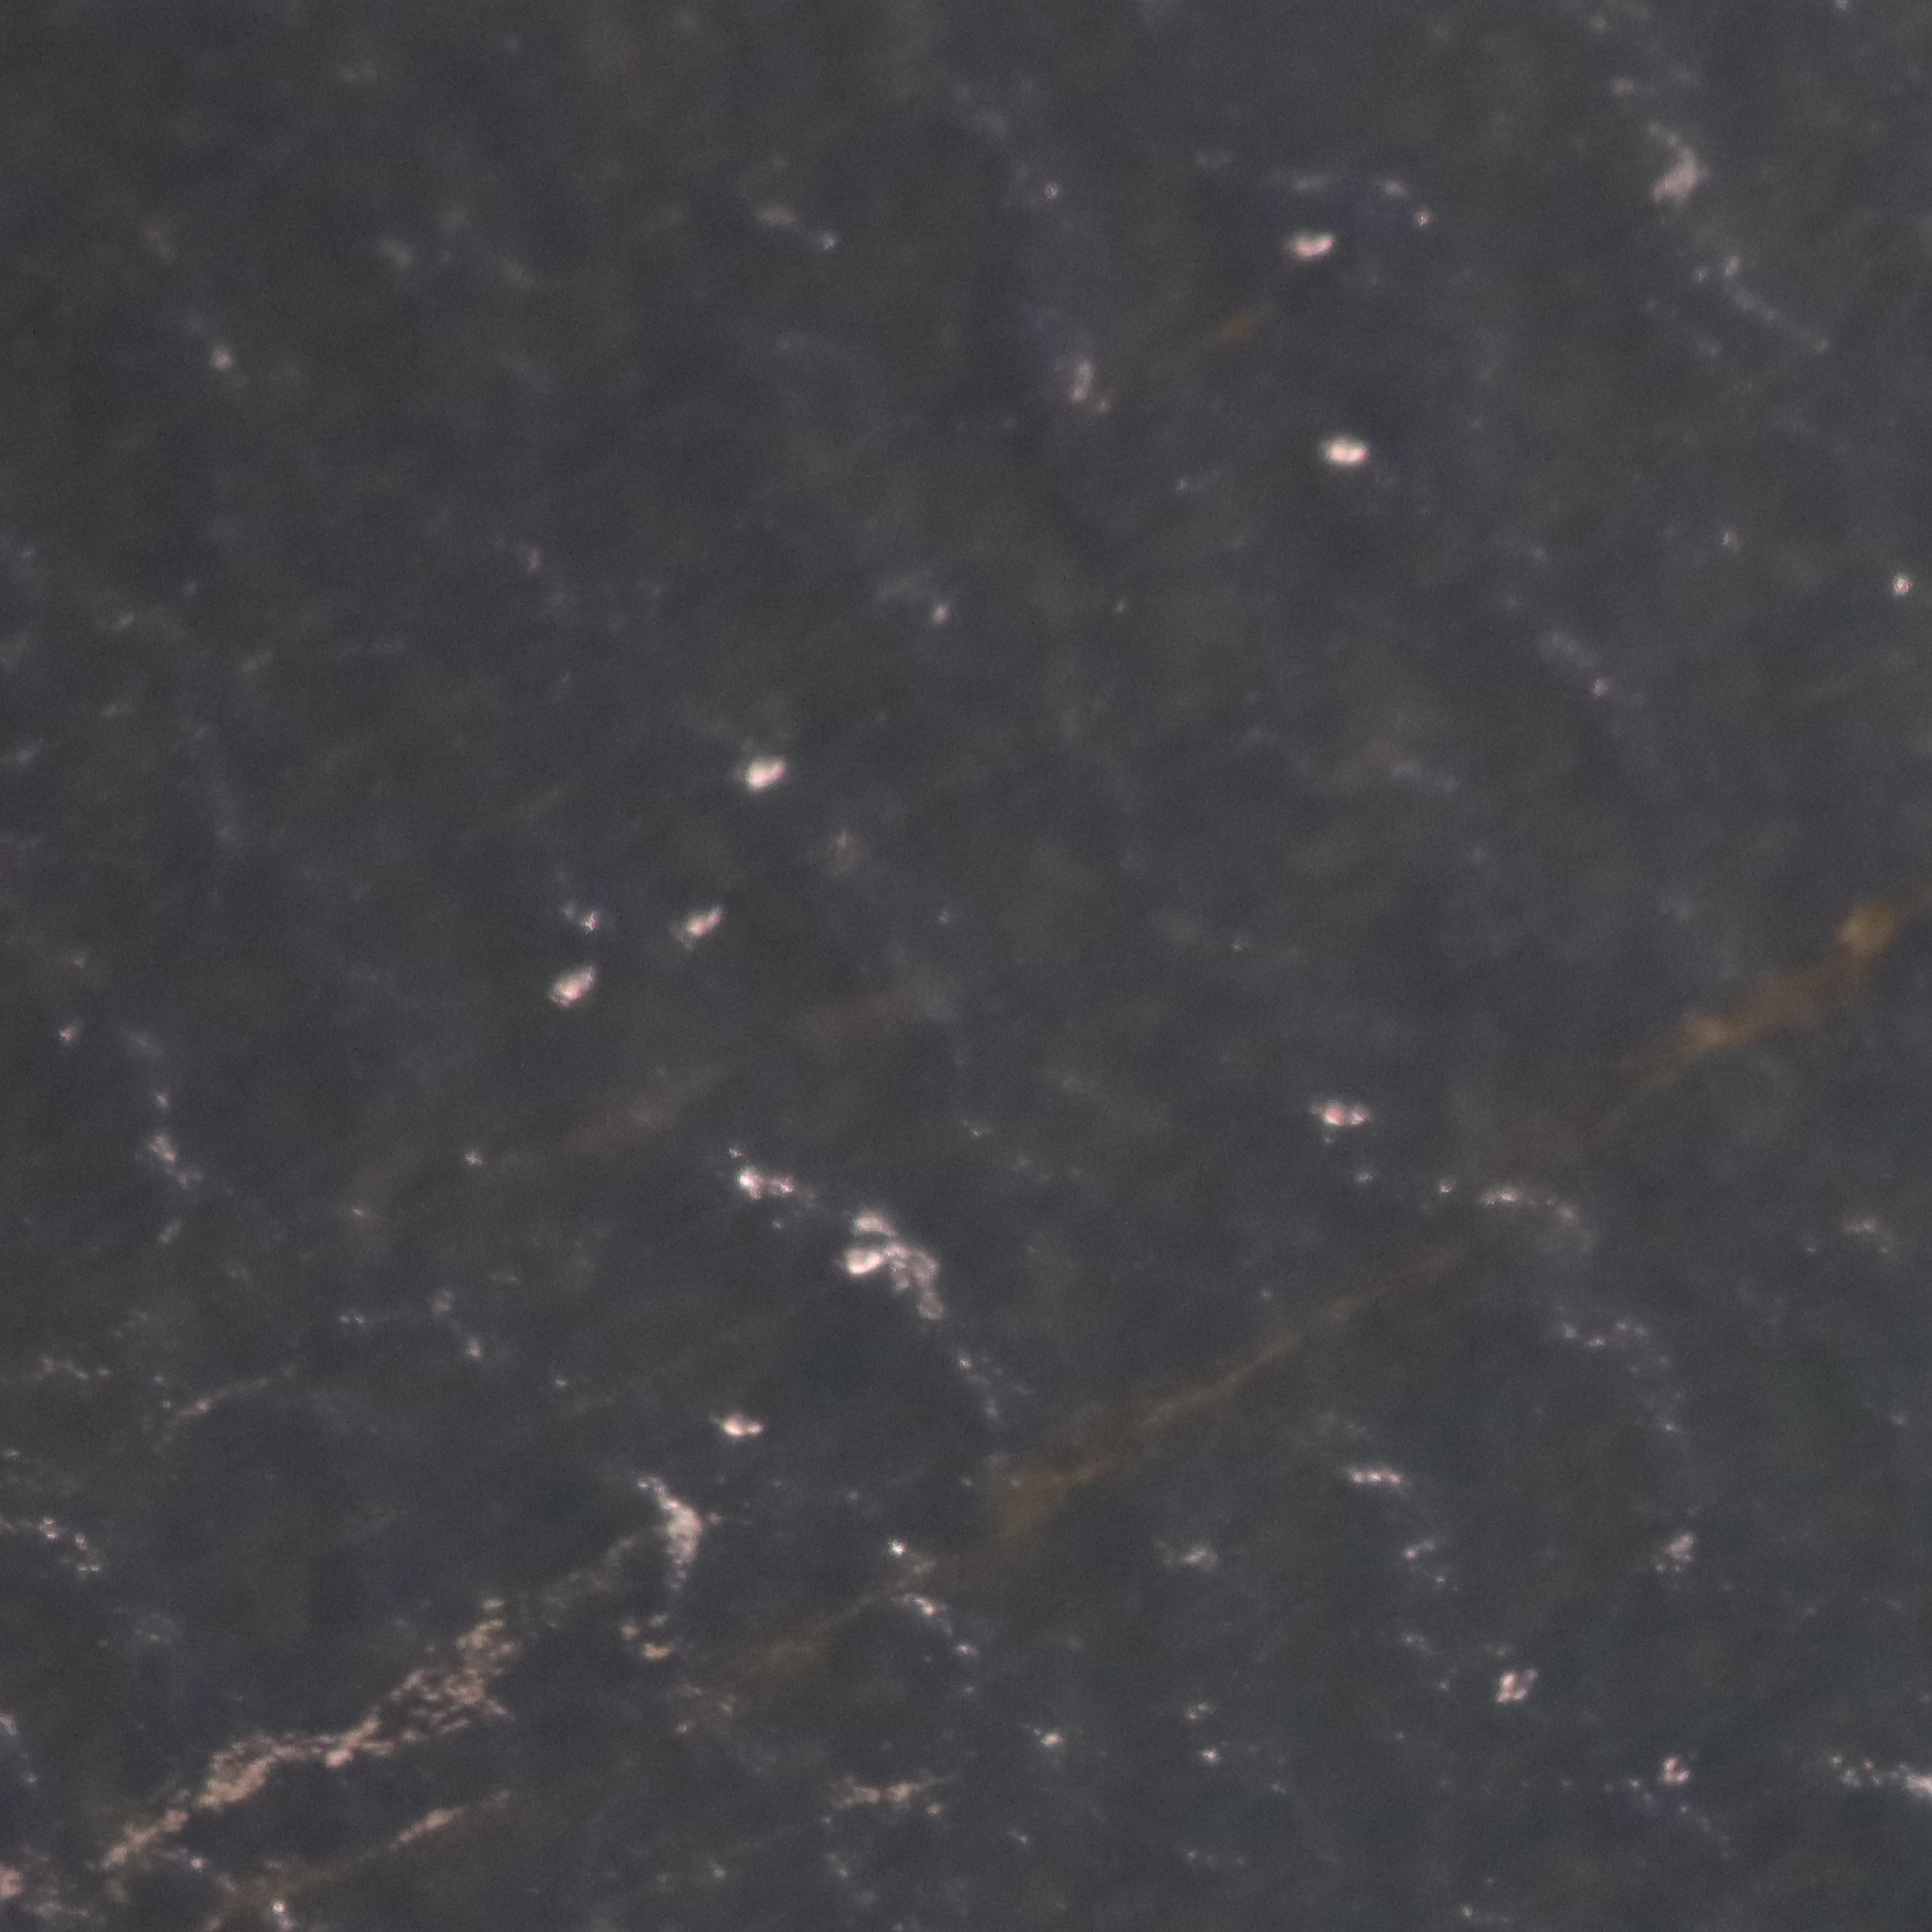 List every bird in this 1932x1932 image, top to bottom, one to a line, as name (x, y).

brant (1309, 242)
brant (1339, 448)
brant (765, 772)
brant (704, 925)
brant (576, 982)
brant (1335, 1117)
brant (863, 1262)
brant (742, 1424)
brant (1514, 1688)
brant (1677, 1765)